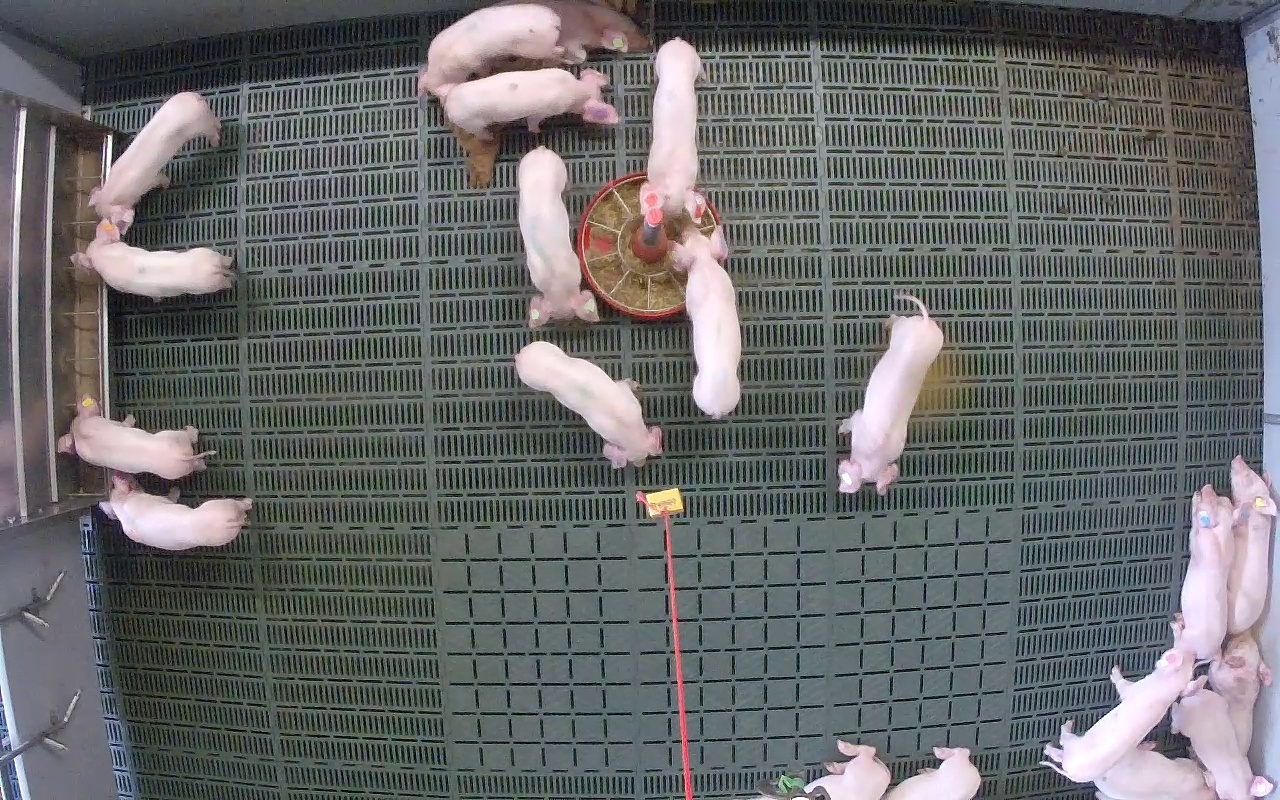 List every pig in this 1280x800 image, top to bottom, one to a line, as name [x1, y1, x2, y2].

pig [493, 0, 649, 65]
pig [415, 3, 566, 108]
pig [639, 36, 709, 225]
pig [445, 68, 622, 142]
pig [90, 92, 222, 235]
pig [517, 144, 598, 331]
pig [70, 217, 240, 298]
pig [668, 220, 743, 423]
pig [839, 294, 943, 495]
pig [515, 341, 664, 473]
pig [59, 393, 220, 480]
pig [1224, 455, 1277, 635]
pig [100, 469, 253, 552]
pig [1171, 483, 1252, 665]
pig [1186, 627, 1273, 769]
pig [1040, 648, 1207, 782]
pig [1172, 688, 1275, 799]
pig [793, 737, 890, 799]
pig [1095, 739, 1219, 799]
pig [886, 745, 982, 799]